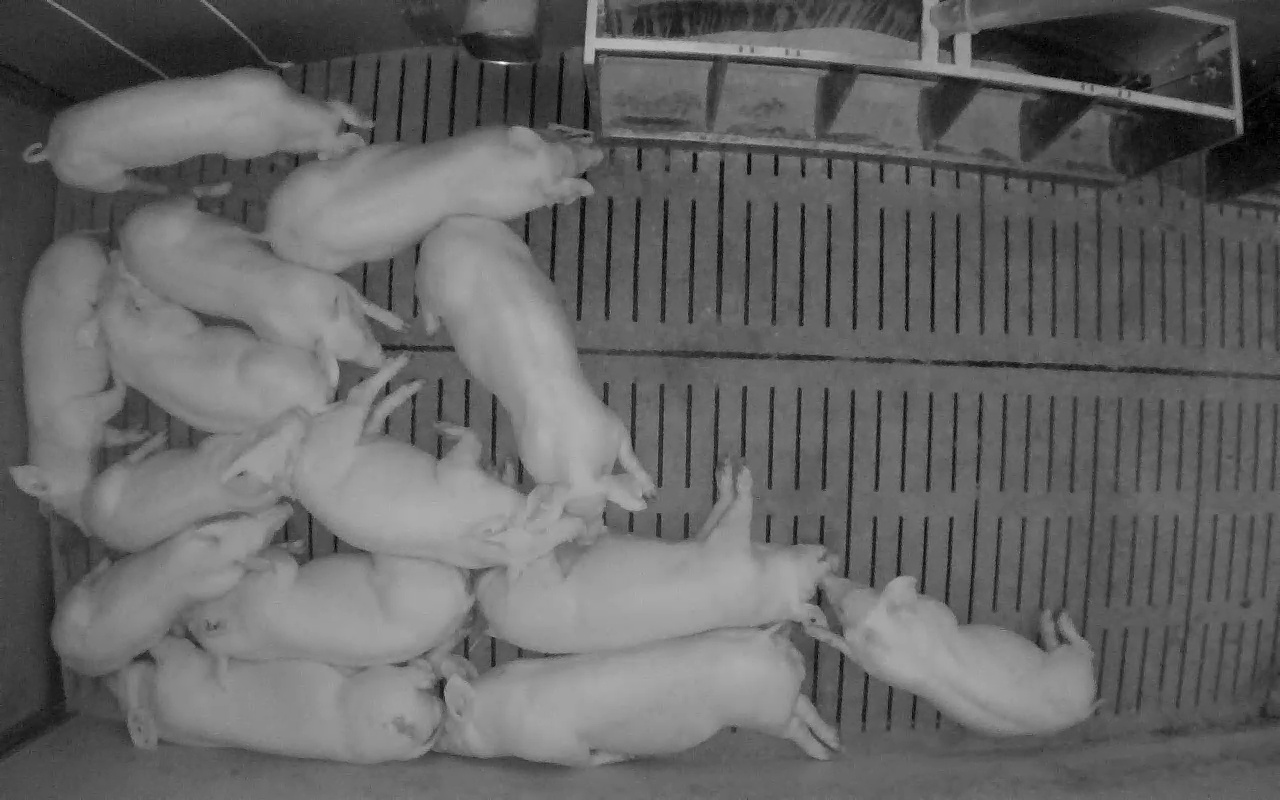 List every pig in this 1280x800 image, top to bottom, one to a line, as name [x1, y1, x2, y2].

pig [23, 66, 379, 192]
pig [233, 123, 608, 276]
pig [119, 183, 407, 386]
pig [411, 214, 660, 546]
pig [10, 229, 149, 540]
pig [76, 247, 344, 435]
pig [290, 349, 589, 598]
pig [80, 403, 314, 556]
pig [469, 457, 843, 657]
pig [48, 501, 307, 680]
pig [181, 547, 473, 692]
pig [804, 563, 1107, 742]
pig [434, 621, 847, 769]
pig [99, 624, 473, 762]